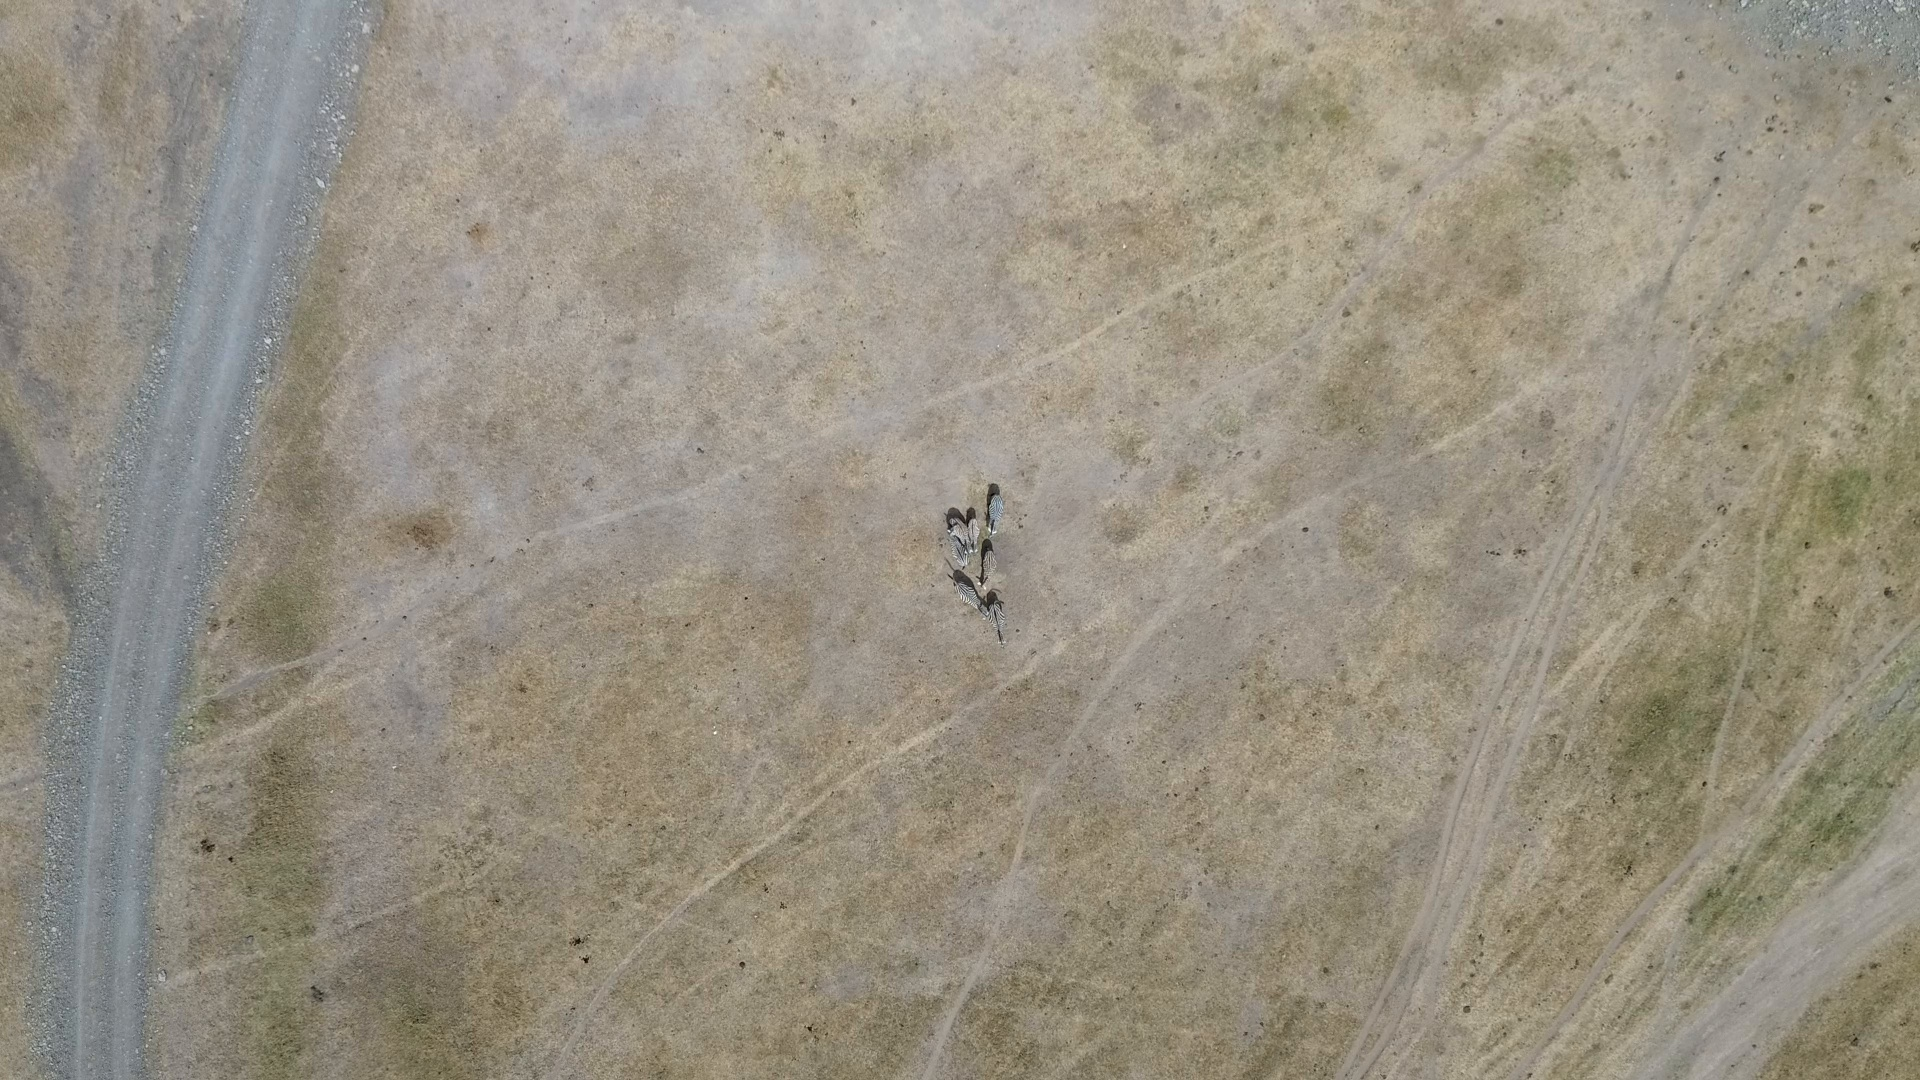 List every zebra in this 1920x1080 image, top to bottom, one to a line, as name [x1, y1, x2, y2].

zebra [987, 496, 1005, 536]
zebra [950, 518, 973, 554]
zebra [967, 520, 980, 556]
zebra [948, 533, 965, 569]
zebra [981, 550, 995, 583]
zebra [957, 583, 989, 619]
zebra [989, 602, 1006, 644]